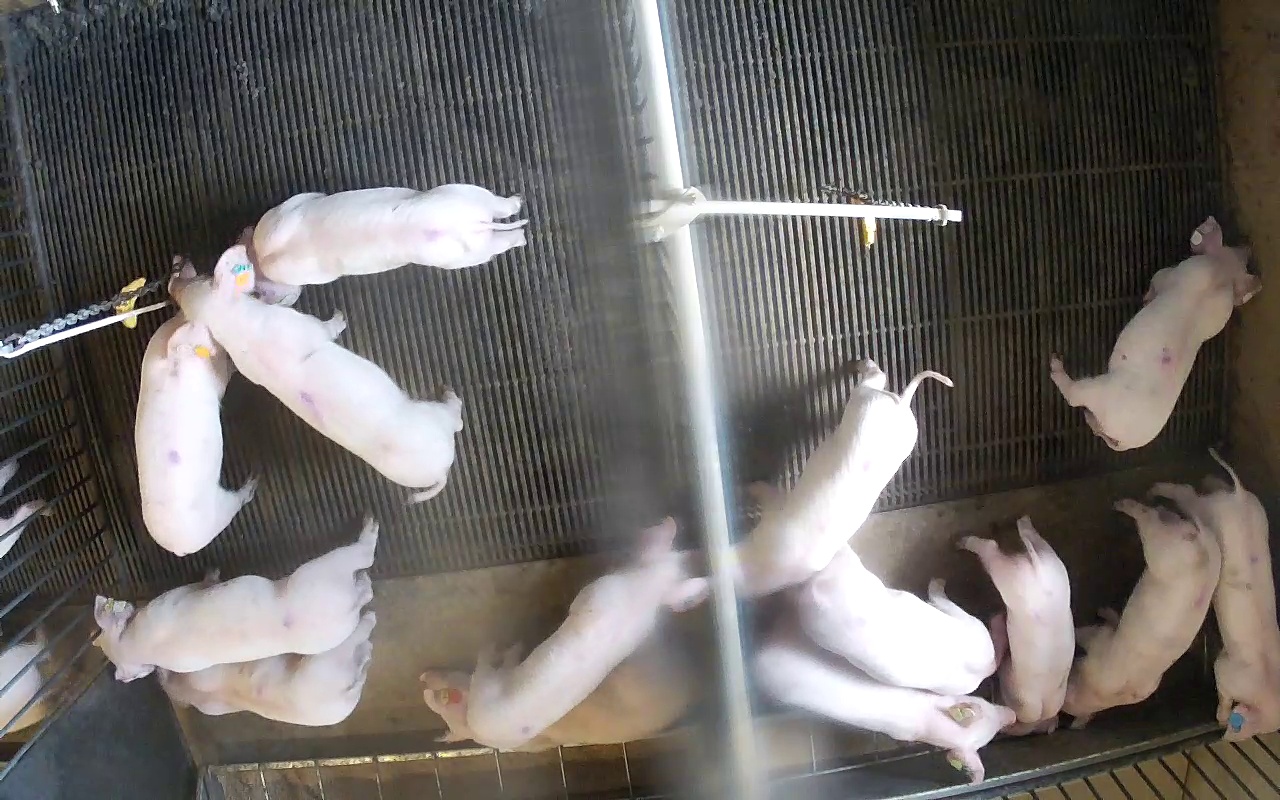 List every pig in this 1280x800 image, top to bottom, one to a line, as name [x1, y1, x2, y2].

pig [238, 184, 530, 307]
pig [1051, 215, 1263, 454]
pig [165, 243, 468, 503]
pig [136, 256, 262, 557]
pig [725, 356, 955, 603]
pig [1146, 447, 1279, 744]
pig [0, 455, 54, 559]
pig [1061, 497, 1223, 733]
pig [91, 511, 382, 685]
pig [956, 513, 1077, 737]
pig [466, 518, 712, 750]
pig [784, 541, 1011, 698]
pig [155, 612, 377, 727]
pig [751, 612, 1019, 784]
pig [0, 622, 80, 737]
pig [419, 637, 706, 754]